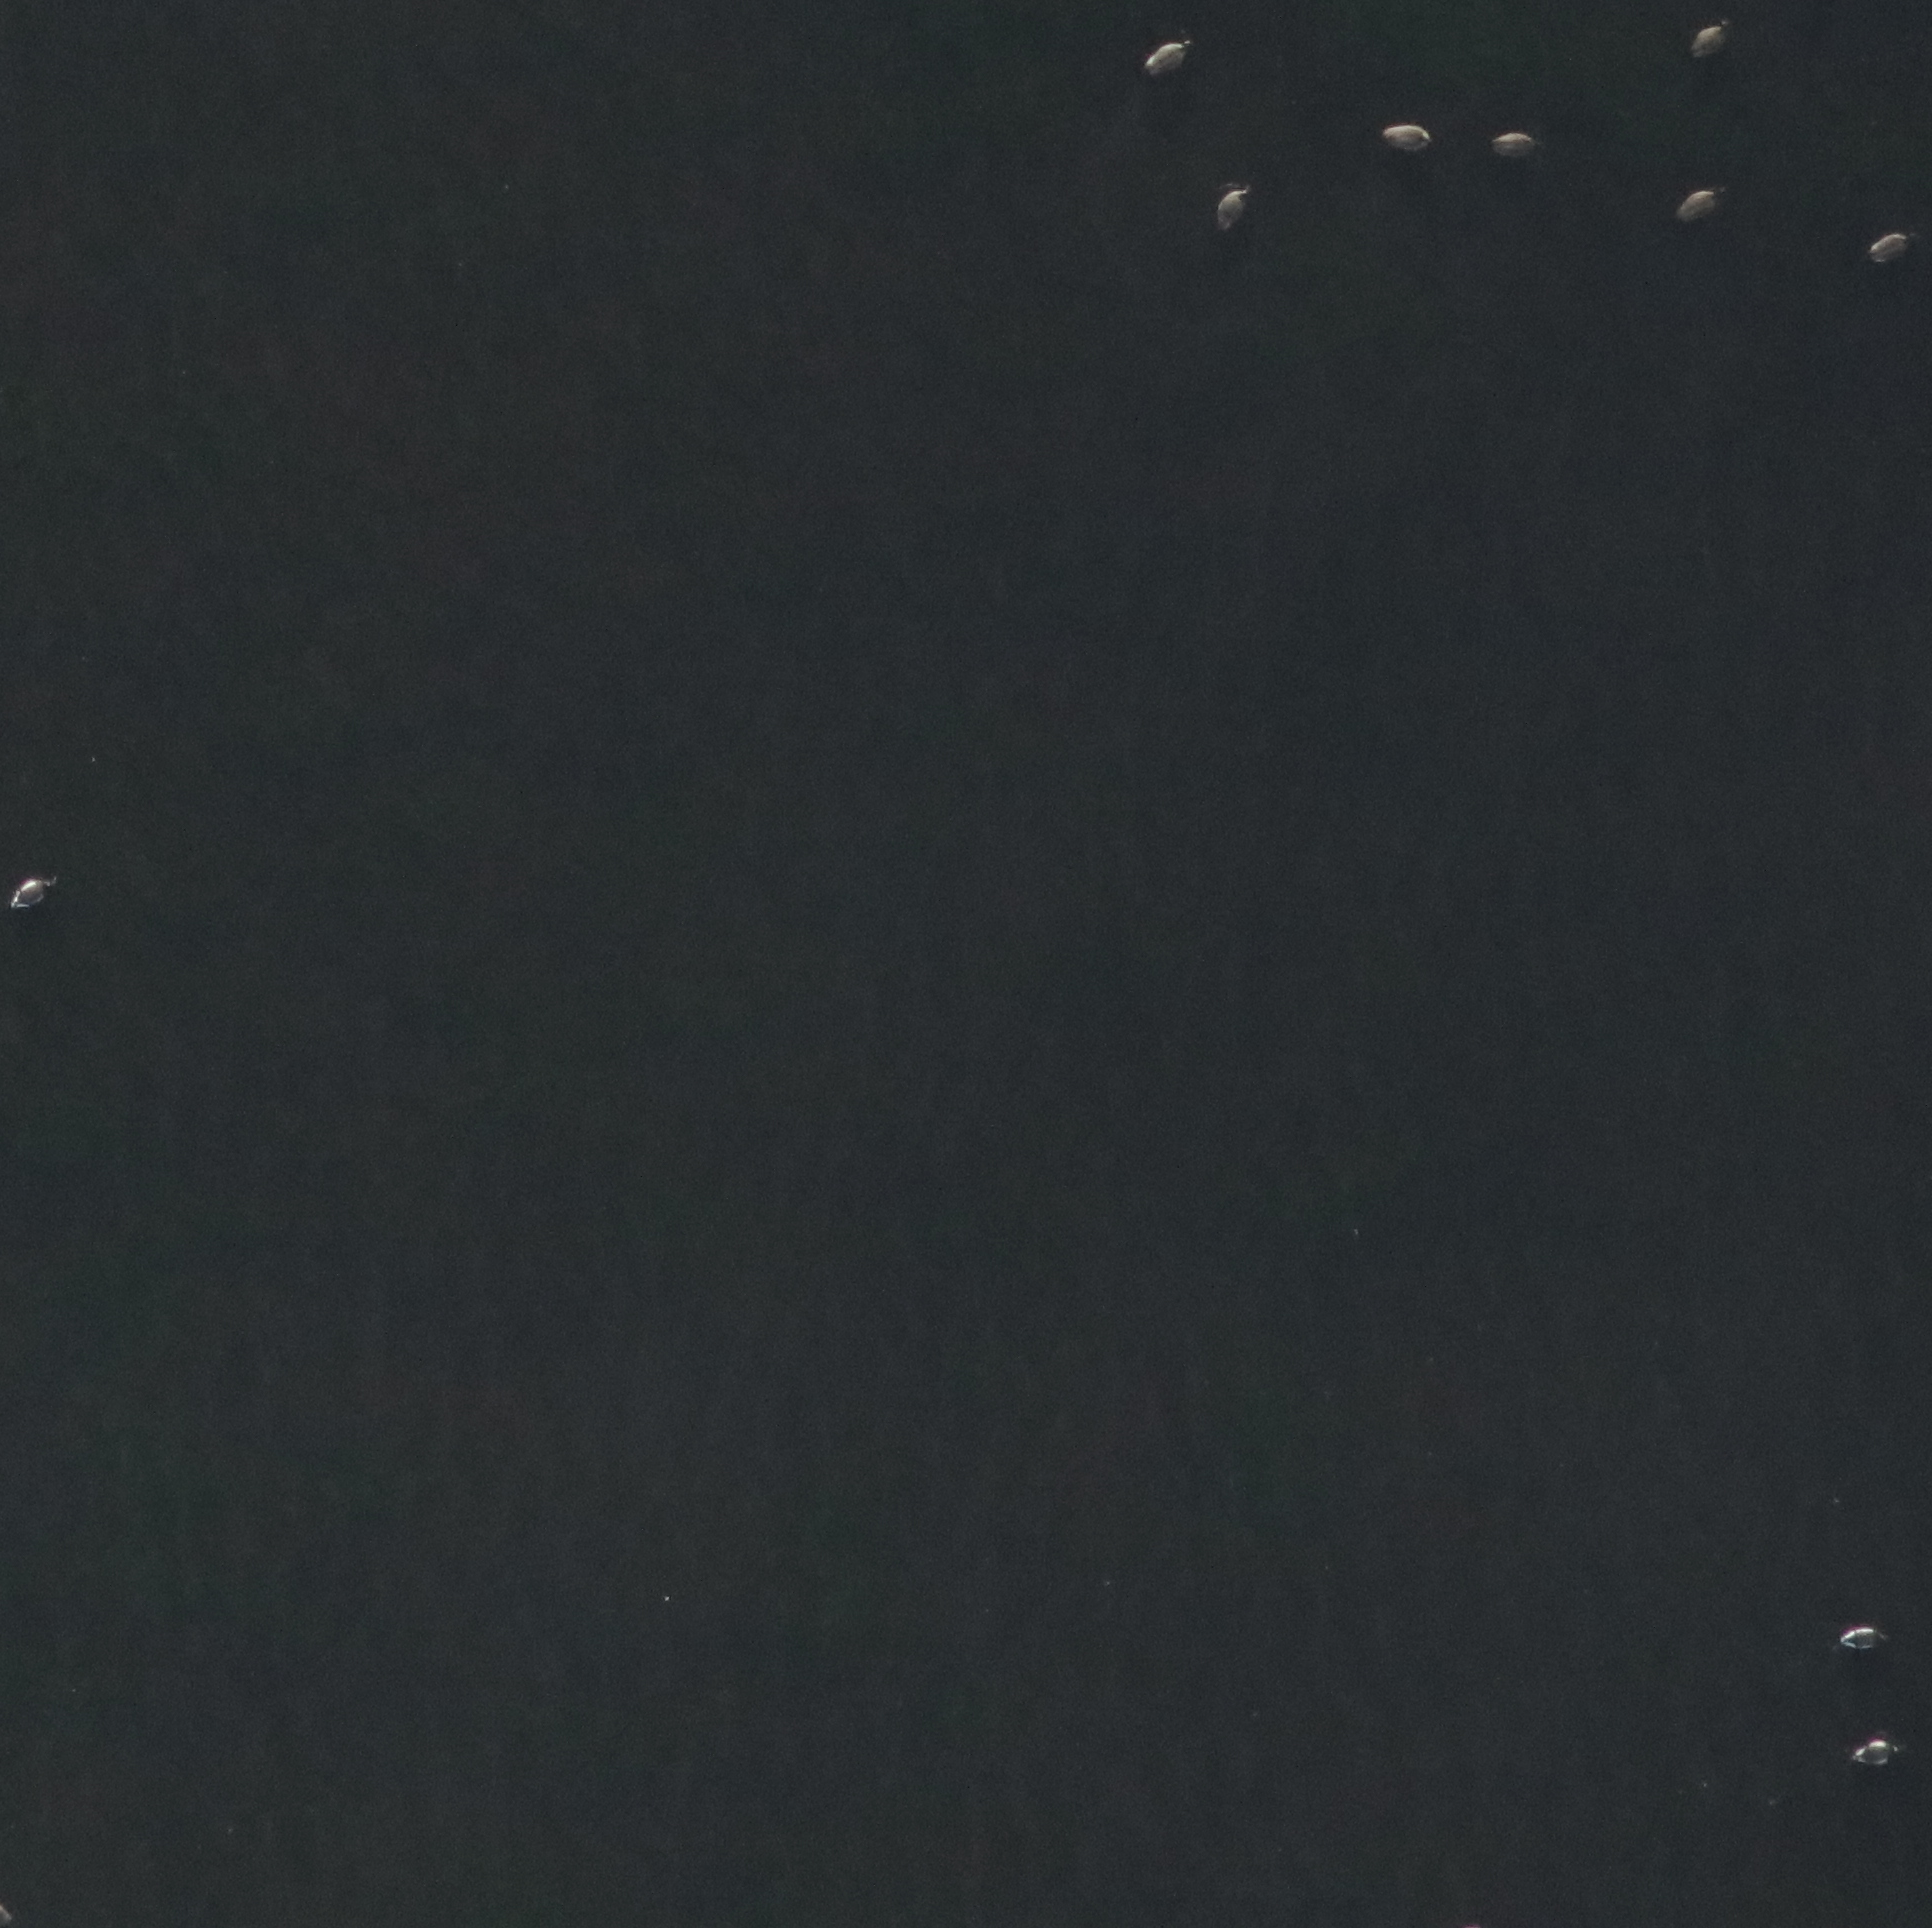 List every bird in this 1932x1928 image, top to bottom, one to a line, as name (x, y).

Canada goose (1708, 40)
Canada goose (1164, 60)
Canada goose (1408, 138)
Canada goose (1514, 142)
Canada goose (1700, 208)
Canada goose (1229, 211)
Canada goose (1889, 249)
brant (31, 892)
brant (1863, 1638)
brant (1876, 1753)